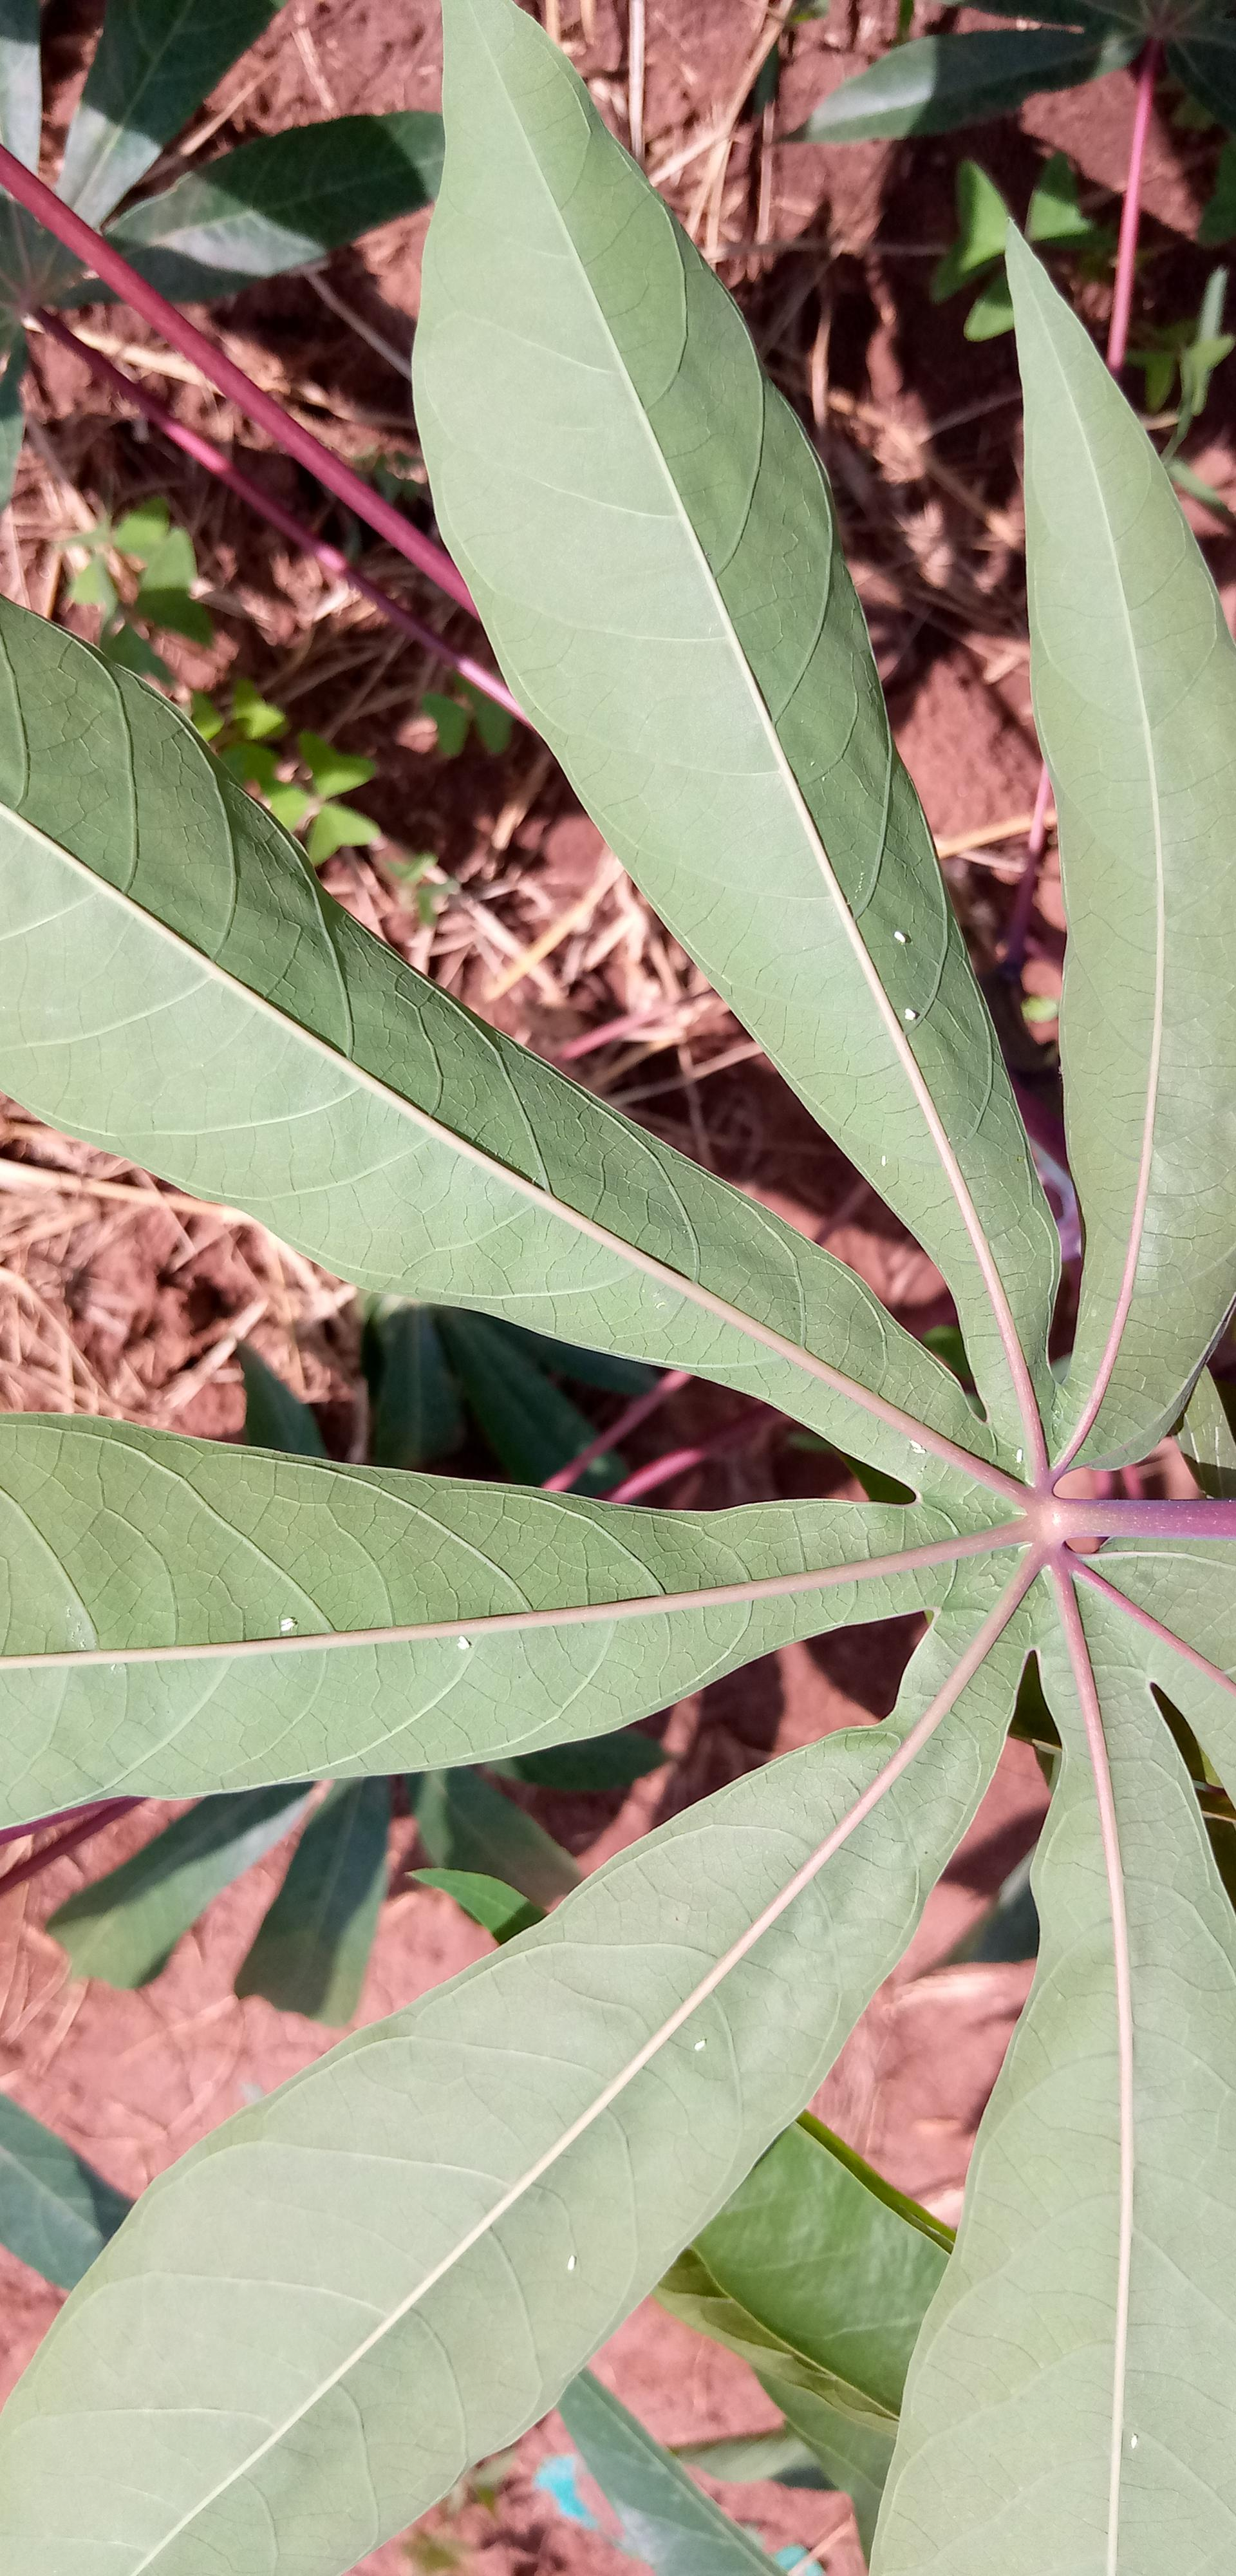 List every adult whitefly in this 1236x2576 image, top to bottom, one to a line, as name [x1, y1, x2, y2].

whitefly [883, 917, 919, 956]
whitefly [895, 994, 923, 1036]
whitefly [871, 1144, 894, 1180]
whitefly [894, 1432, 930, 1471]
whitefly [1010, 1439, 1027, 1471]
whitefly [907, 1446, 939, 1476]
whitefly [265, 1607, 302, 1640]
whitefly [274, 1610, 304, 1638]
whitefly [448, 1629, 478, 1655]
whitefly [681, 2026, 716, 2064]
whitefly [561, 2245, 585, 2278]
whitefly [1116, 2414, 1146, 2459]